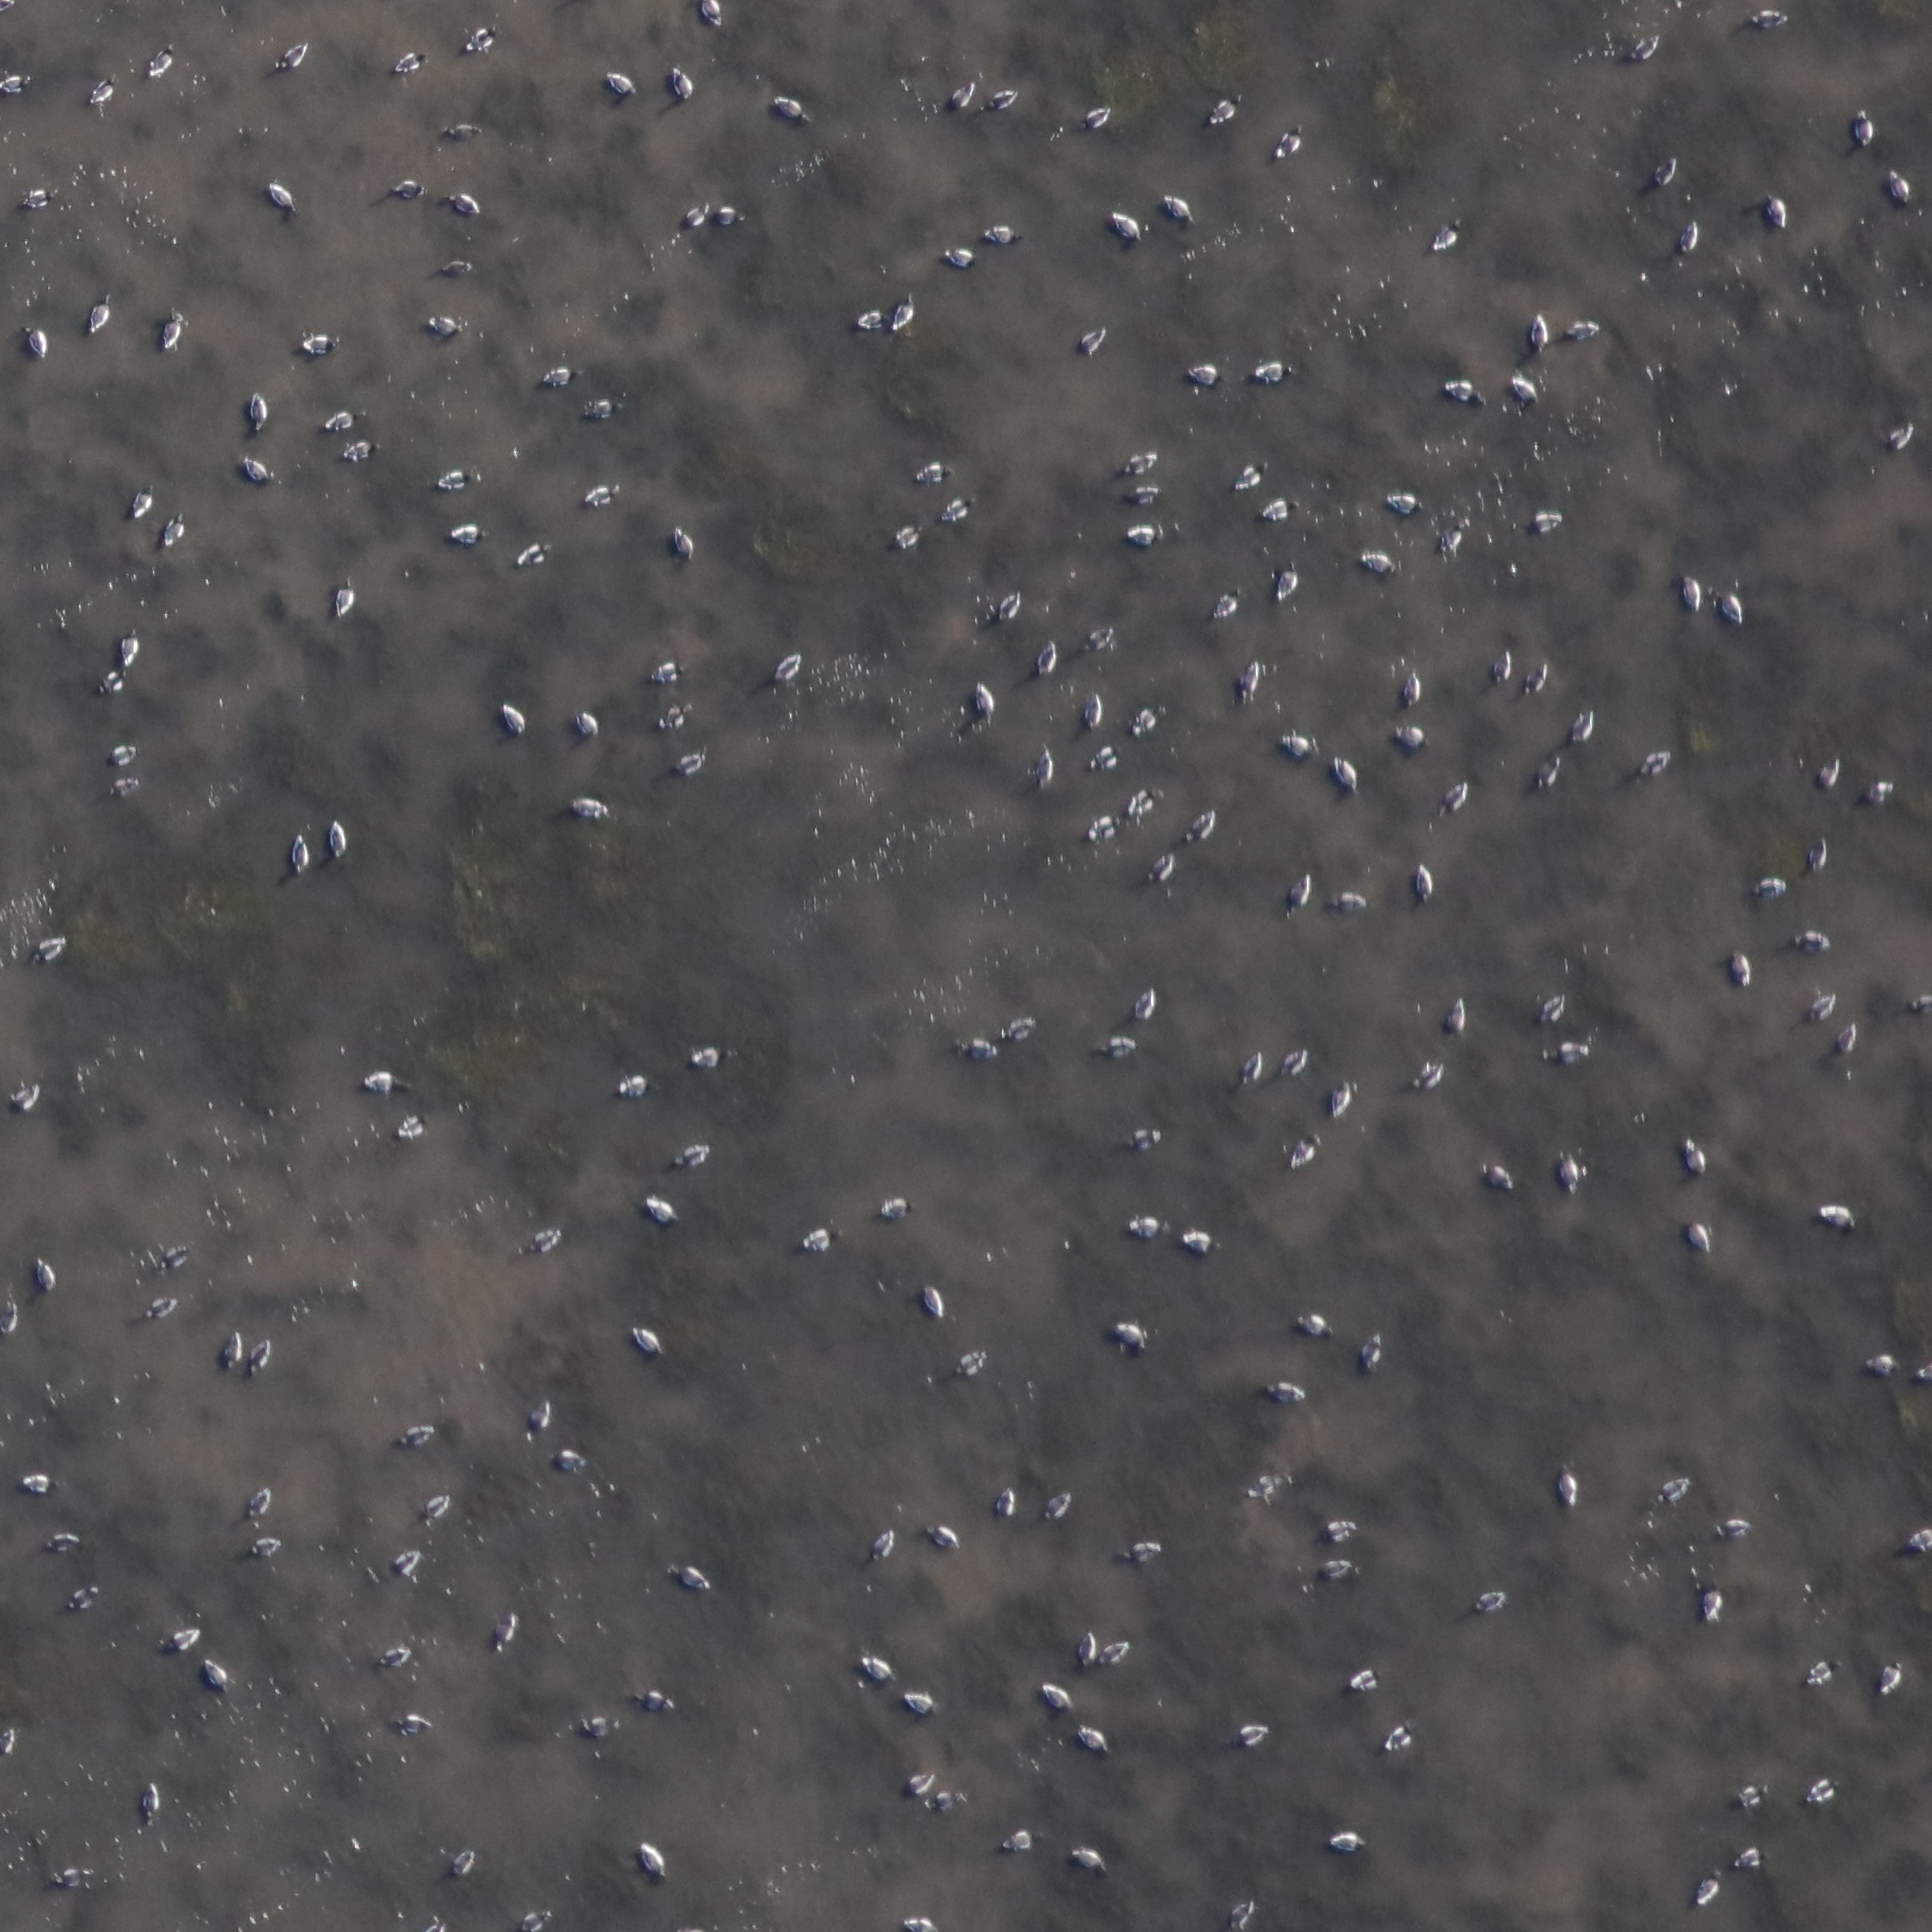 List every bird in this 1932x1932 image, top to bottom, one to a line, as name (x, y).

brant (1, 4)
brant (711, 9)
brant (1768, 22)
brant (480, 41)
brant (1646, 48)
brant (292, 56)
brant (163, 61)
brant (411, 64)
brant (13, 84)
brant (681, 85)
brant (620, 86)
brant (102, 93)
brant (999, 98)
brant (959, 99)
brant (788, 108)
brant (1224, 110)
brant (1095, 116)
brant (1863, 131)
brant (466, 133)
brant (1289, 145)
brant (1669, 167)
brant (404, 188)
brant (1898, 190)
brant (279, 197)
brant (38, 198)
brant (464, 206)
brant (1178, 210)
brant (1775, 212)
brant (732, 218)
brant (699, 219)
brant (1129, 229)
brant (1001, 236)
brant (1446, 237)
brant (1686, 242)
brant (963, 259)
brant (457, 268)
brant (99, 314)
brant (901, 314)
brant (871, 321)
brant (444, 325)
brant (170, 331)
brant (1583, 332)
brant (1541, 335)
brant (1092, 342)
brant (35, 343)
brant (318, 345)
brant (1272, 371)
brant (1204, 375)
brant (563, 379)
brant (1462, 388)
brant (1525, 390)
brant (258, 406)
brant (605, 410)
brant (343, 423)
brant (1901, 434)
brant (361, 451)
brant (1141, 461)
brant (259, 469)
brant (1250, 476)
brant (942, 477)
brant (456, 482)
brant (606, 495)
brant (1147, 496)
brant (144, 501)
brant (1410, 505)
brant (1279, 508)
brant (959, 511)
brant (1544, 522)
brant (171, 533)
brant (1453, 533)
brant (466, 535)
brant (905, 535)
brant (1143, 537)
brant (682, 546)
brant (541, 557)
brant (1379, 565)
brant (1286, 582)
brant (1692, 592)
brant (344, 599)
brant (1729, 606)
brant (1007, 608)
brant (1226, 610)
brant (1105, 638)
brant (134, 645)
brant (1044, 660)
brant (1503, 667)
brant (791, 669)
brant (1244, 673)
brant (672, 674)
brant (1534, 678)
brant (111, 679)
brant (1408, 690)
brant (981, 702)
brant (676, 709)
brant (1093, 714)
brant (1152, 715)
brant (514, 720)
brant (587, 726)
brant (1580, 731)
brant (1413, 736)
brant (1299, 746)
brant (1104, 753)
brant (122, 757)
brant (690, 766)
brant (1655, 766)
brant (1050, 769)
brant (1548, 774)
brant (1827, 774)
brant (1345, 776)
brant (119, 783)
brant (1878, 794)
brant (1453, 800)
brant (1146, 804)
brant (589, 807)
brant (1203, 829)
brant (1102, 832)
brant (336, 841)
brant (299, 853)
brant (1816, 853)
brant (1164, 866)
brant (1424, 884)
brant (1771, 886)
brant (1299, 892)
brant (1350, 902)
brant (1807, 939)
brant (50, 952)
brant (1742, 967)
brant (1145, 1002)
brant (1549, 1006)
brant (1824, 1010)
brant (1455, 1020)
brant (1014, 1024)
brant (1846, 1037)
brant (1122, 1047)
brant (979, 1051)
brant (1571, 1051)
brant (707, 1056)
brant (1299, 1066)
brant (1254, 1070)
brant (1422, 1074)
brant (385, 1078)
brant (631, 1081)
brant (26, 1098)
brant (1341, 1101)
brant (409, 1131)
brant (1141, 1143)
brant (1307, 1152)
brant (692, 1155)
brant (1695, 1160)
brant (1570, 1172)
brant (1498, 1176)
brant (899, 1208)
brant (663, 1212)
brant (1839, 1216)
brant (1147, 1227)
brant (539, 1237)
brant (1698, 1238)
brant (822, 1241)
brant (1198, 1248)
brant (175, 1261)
brant (45, 1276)
brant (930, 1301)
brant (161, 1308)
brant (10, 1322)
brant (1320, 1327)
brant (1130, 1338)
brant (647, 1341)
brant (230, 1349)
brant (258, 1354)
brant (1371, 1356)
brant (964, 1365)
brant (1881, 1365)
brant (1282, 1394)
brant (540, 1417)
brant (415, 1434)
brant (567, 1459)
brant (34, 1480)
brant (1263, 1485)
brant (1567, 1488)
brant (1676, 1490)
brant (257, 1498)
brant (439, 1502)
brant (1057, 1505)
brant (1001, 1506)
brant (1730, 1523)
brant (1342, 1529)
brant (942, 1537)
brant (1925, 1538)
brant (66, 1543)
brant (882, 1543)
brant (264, 1550)
brant (1143, 1552)
brant (405, 1561)
brant (1335, 1567)
brant (690, 1577)
brant (85, 1599)
brant (1491, 1600)
brant (1716, 1602)
brant (507, 1634)
brant (184, 1636)
brant (1088, 1647)
brant (1115, 1652)
brant (393, 1655)
brant (877, 1668)
brant (1816, 1672)
brant (216, 1675)
brant (1893, 1675)
brant (1362, 1680)
brant (1057, 1698)
brant (652, 1701)
brant (921, 1703)
brant (413, 1726)
brant (596, 1727)
brant (1246, 1731)
brant (1399, 1734)
brant (1092, 1740)
brant (3, 1746)
brant (923, 1783)
brant (1824, 1792)
brant (1752, 1796)
brant (149, 1803)
brant (949, 1804)
brant (1020, 1840)
brant (1350, 1841)
brant (1747, 1856)
brant (1090, 1858)
brant (462, 1860)
brant (651, 1862)
brant (71, 1878)
brant (1710, 1893)
brant (1240, 1914)
brant (536, 1922)
brant (920, 1928)